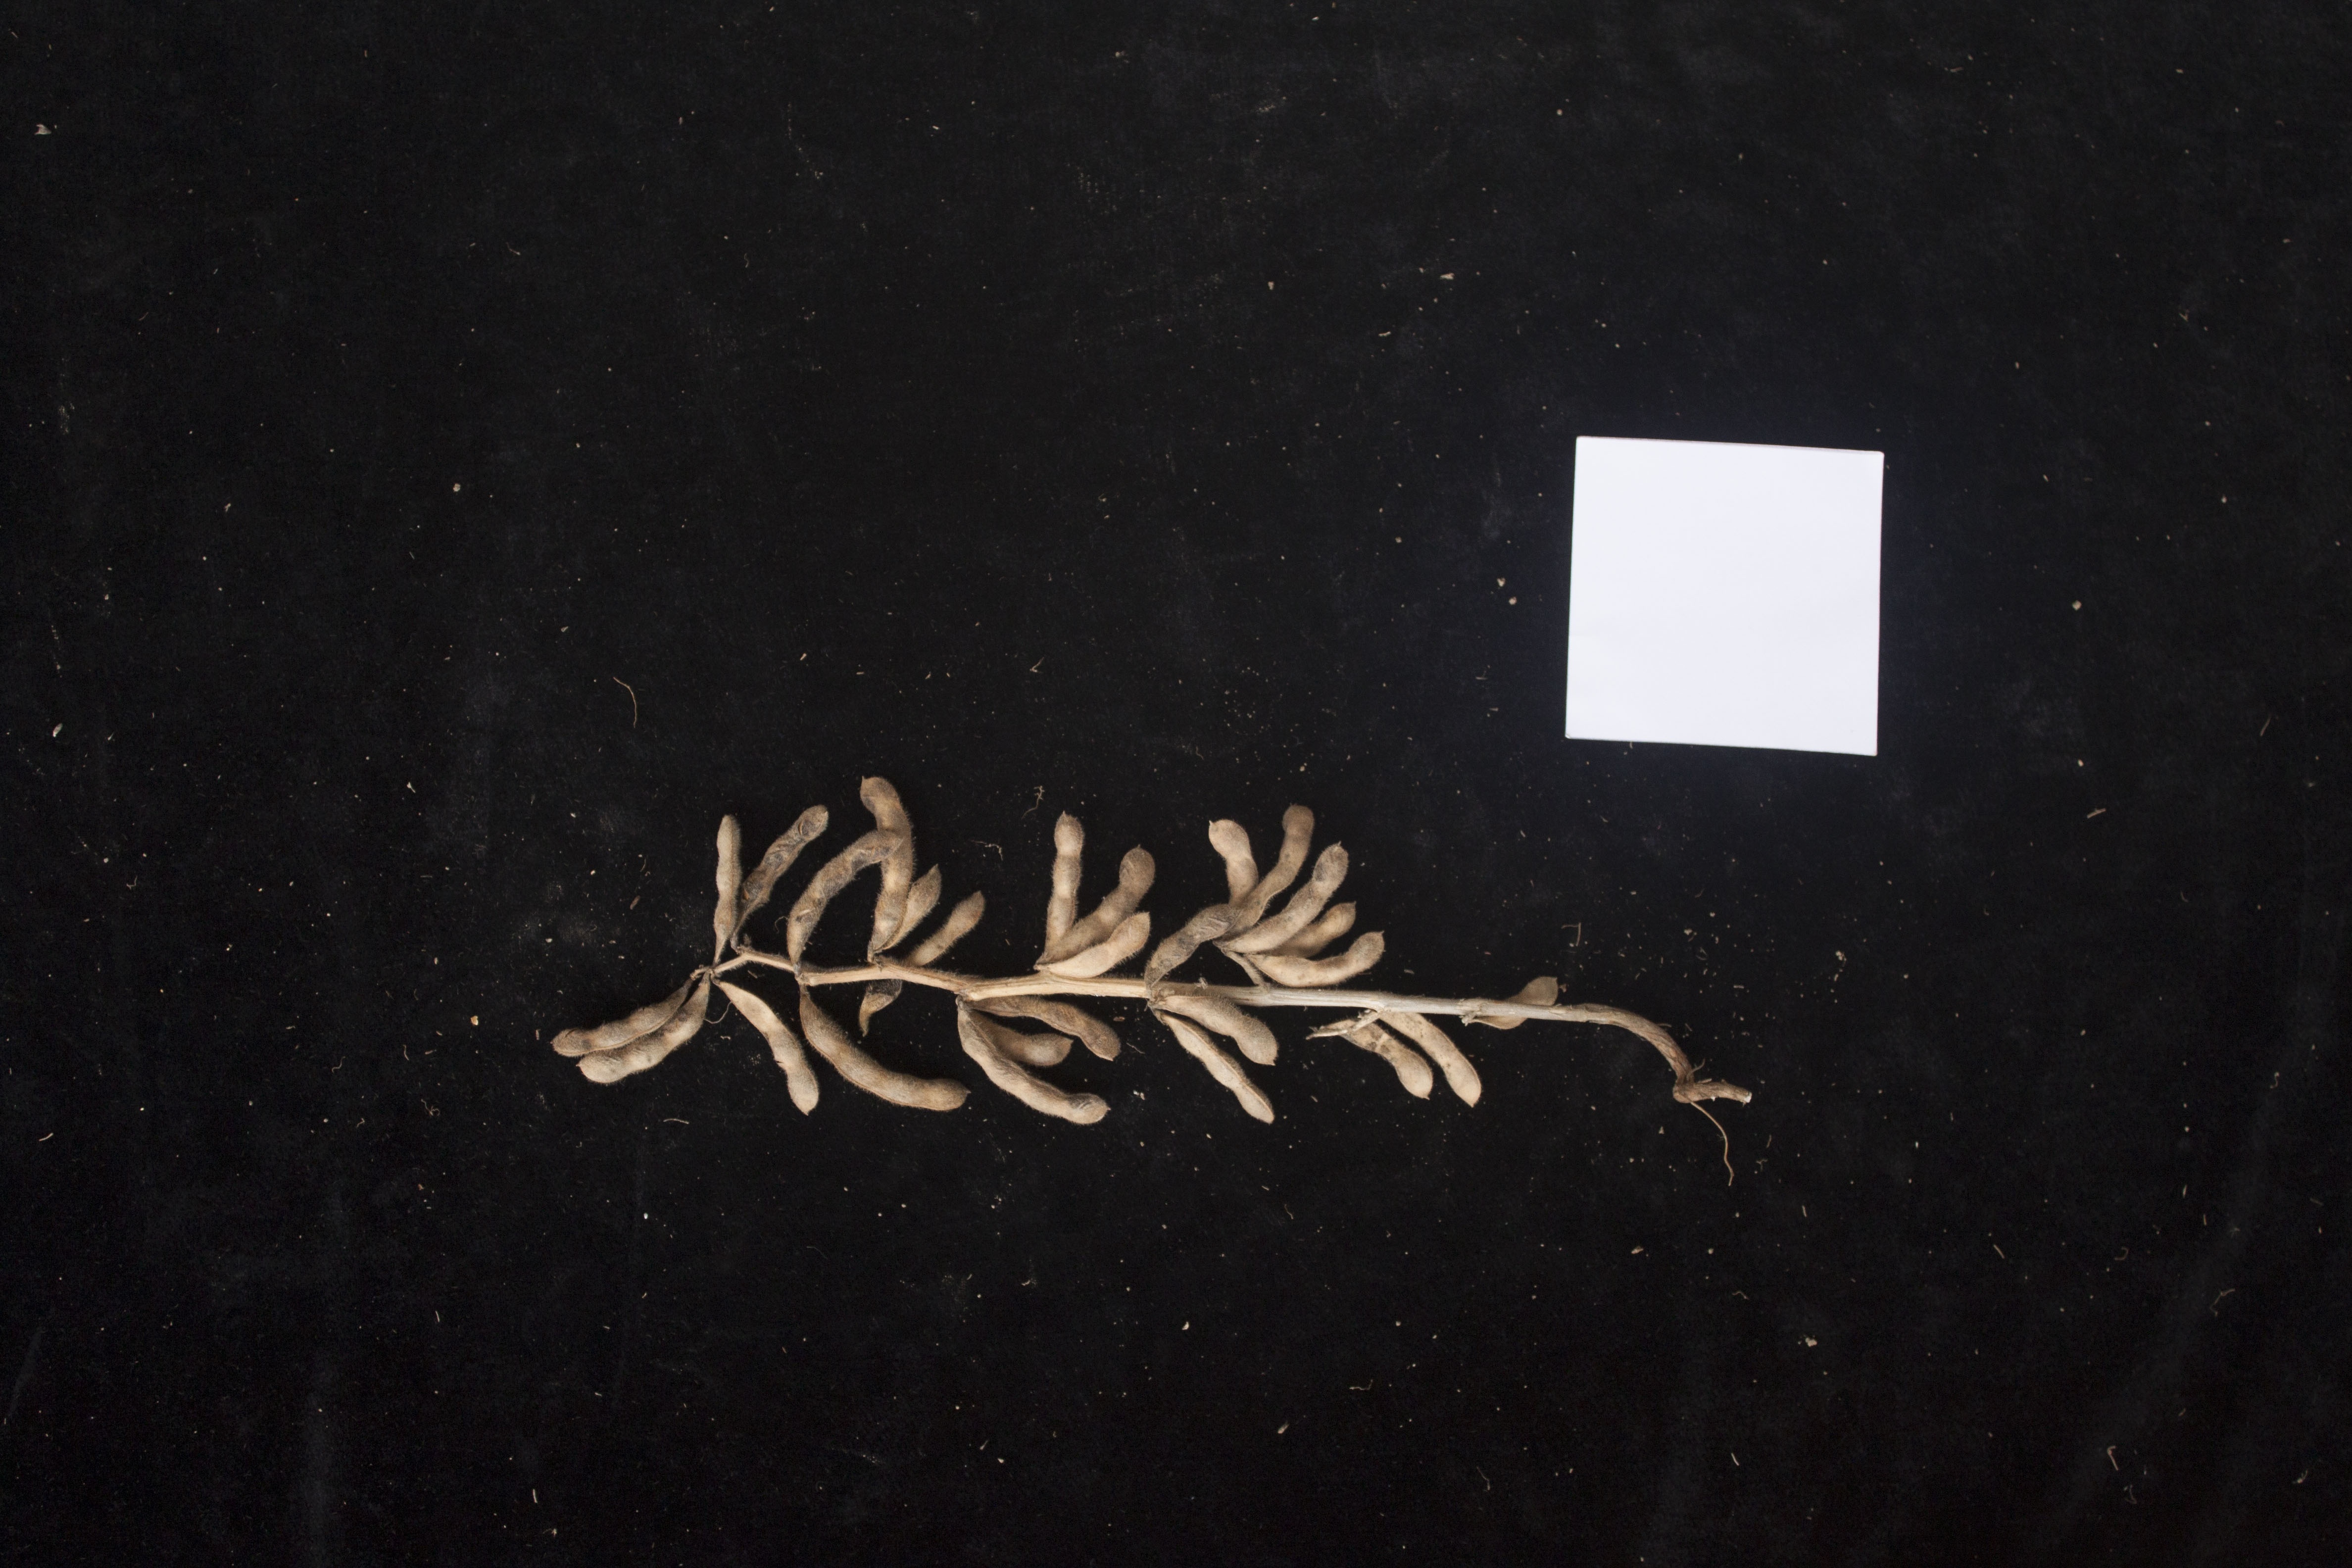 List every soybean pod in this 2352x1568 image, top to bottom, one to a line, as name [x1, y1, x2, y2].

soybean pod [861, 778, 913, 966]
soybean pod [1227, 806, 1313, 939]
soybean pod [735, 806, 827, 936]
soybean pod [714, 814, 740, 964]
soybean pod [1044, 814, 1083, 948]
soybean pod [1209, 820, 1259, 909]
soybean pod [786, 830, 902, 971]
soybean pod [1218, 844, 1348, 955]
soybean pod [1040, 849, 1154, 963]
soybean pod [881, 864, 942, 952]
soybean pod [902, 892, 984, 969]
soybean pod [1274, 904, 1353, 958]
soybean pod [1146, 905, 1238, 999]
soybean pod [1038, 913, 1149, 979]
soybean pod [1247, 933, 1384, 987]
soybean pod [576, 975, 708, 1088]
soybean pod [1464, 976, 1559, 1031]
soybean pod [715, 981, 819, 1116]
soybean pod [858, 982, 903, 1039]
soybean pod [553, 983, 689, 1058]
soybean pod [799, 987, 969, 1111]
soybean pod [963, 997, 1121, 1061]
soybean pod [1152, 997, 1277, 1064]
soybean pod [957, 1004, 1110, 1126]
soybean pod [1371, 1010, 1483, 1110]
soybean pod [1156, 1012, 1273, 1124]
soybean pod [977, 1017, 1073, 1067]
soybean pod [1331, 1019, 1433, 1098]